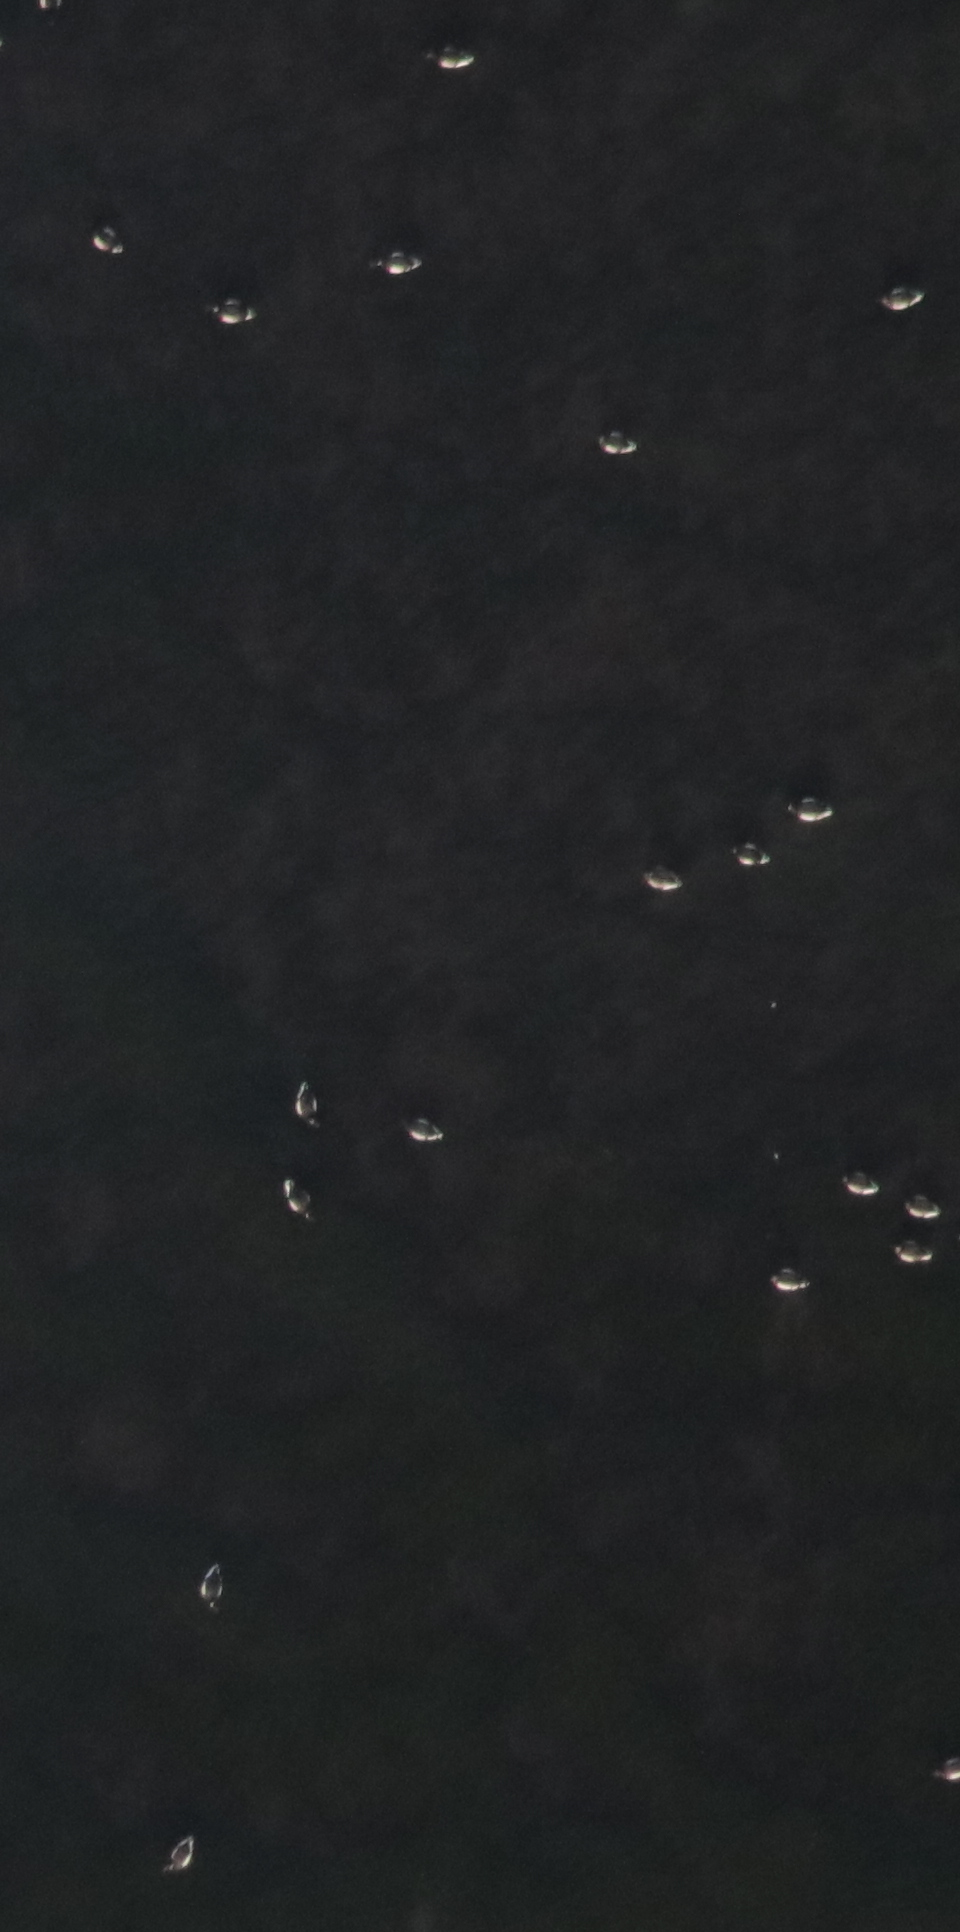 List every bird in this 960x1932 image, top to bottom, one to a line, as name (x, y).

brant (451, 57)
brant (107, 241)
brant (397, 261)
brant (901, 295)
brant (234, 311)
brant (618, 443)
brant (810, 809)
brant (749, 854)
brant (663, 884)
brant (307, 1103)
brant (423, 1129)
brant (860, 1183)
brant (297, 1197)
brant (921, 1207)
brant (911, 1250)
brant (789, 1278)
brant (212, 1588)
brant (950, 1766)
brant (180, 1855)